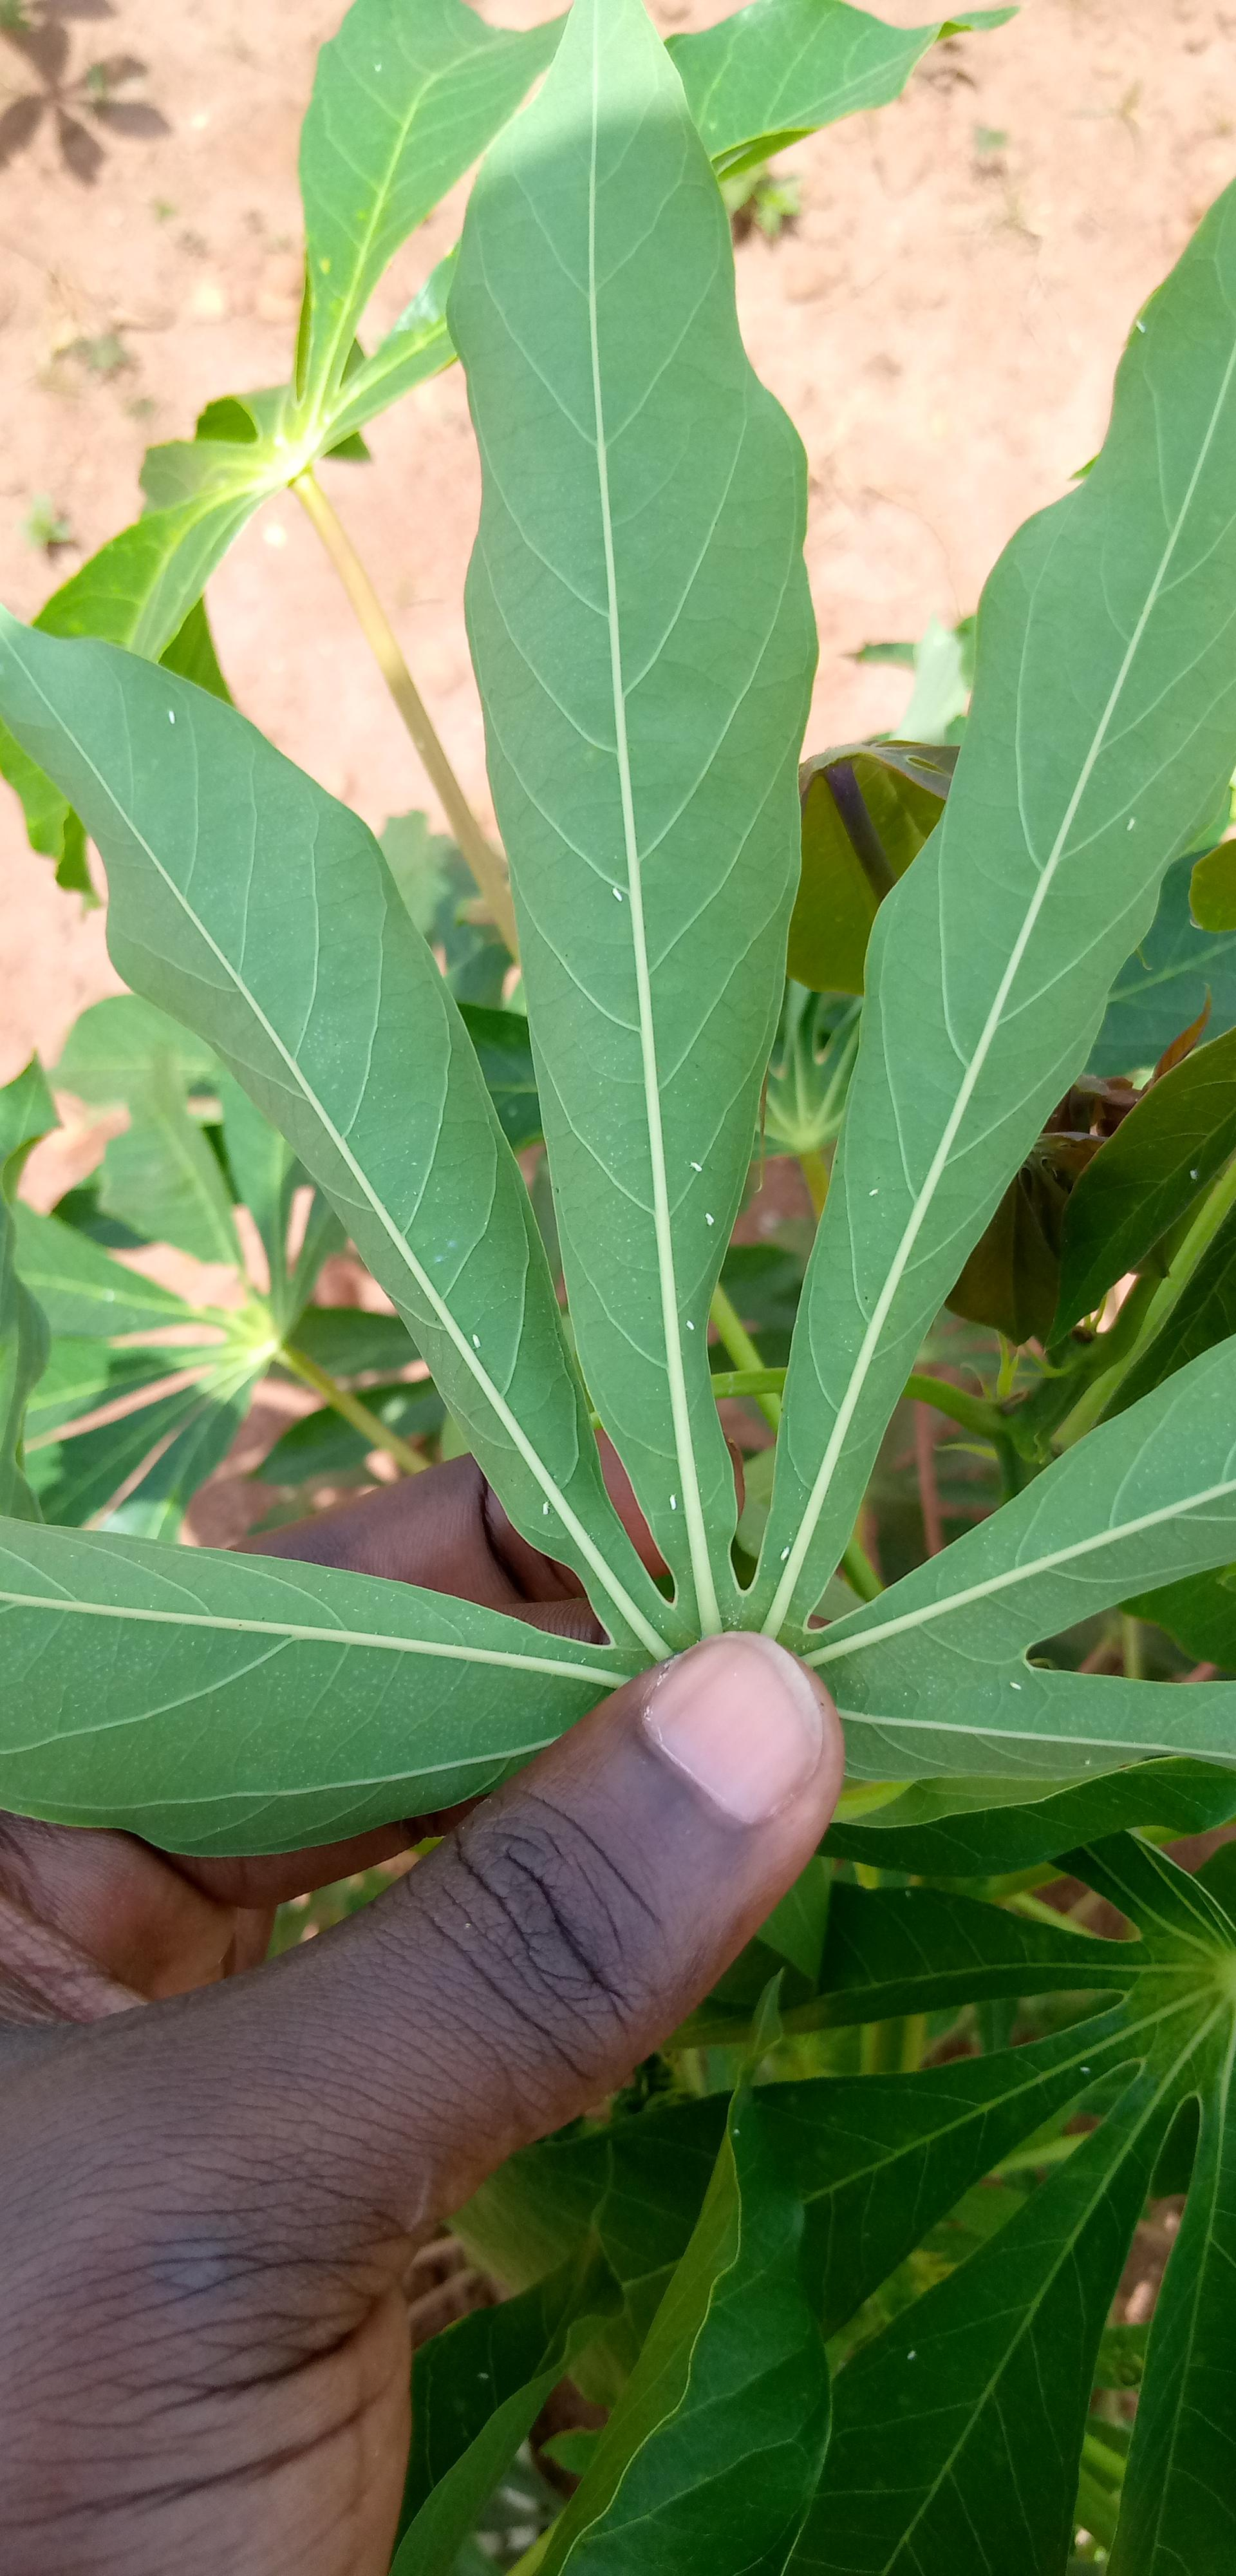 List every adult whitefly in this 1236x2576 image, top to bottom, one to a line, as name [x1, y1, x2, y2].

whitefly [1129, 316, 1152, 339]
whitefly [163, 706, 180, 728]
whitefly [1123, 815, 1141, 837]
whitefly [606, 880, 630, 909]
whitefly [683, 1157, 709, 1175]
whitefly [1184, 1165, 1203, 1186]
whitefly [863, 1185, 883, 1204]
whitefly [701, 1210, 723, 1231]
whitefly [681, 1314, 702, 1341]
whitefly [467, 1331, 489, 1357]
whitefly [664, 1490, 683, 1515]
whitefly [539, 1498, 552, 1522]
whitefly [774, 1544, 794, 1566]
whitefly [1004, 1676, 1025, 1694]
whitefly [1081, 1757, 1094, 1768]
whitefly [1077, 2062, 1094, 2076]
whitefly [733, 2127, 740, 2136]
whitefly [905, 2348, 920, 2362]
whitefly [476, 2370, 491, 2382]